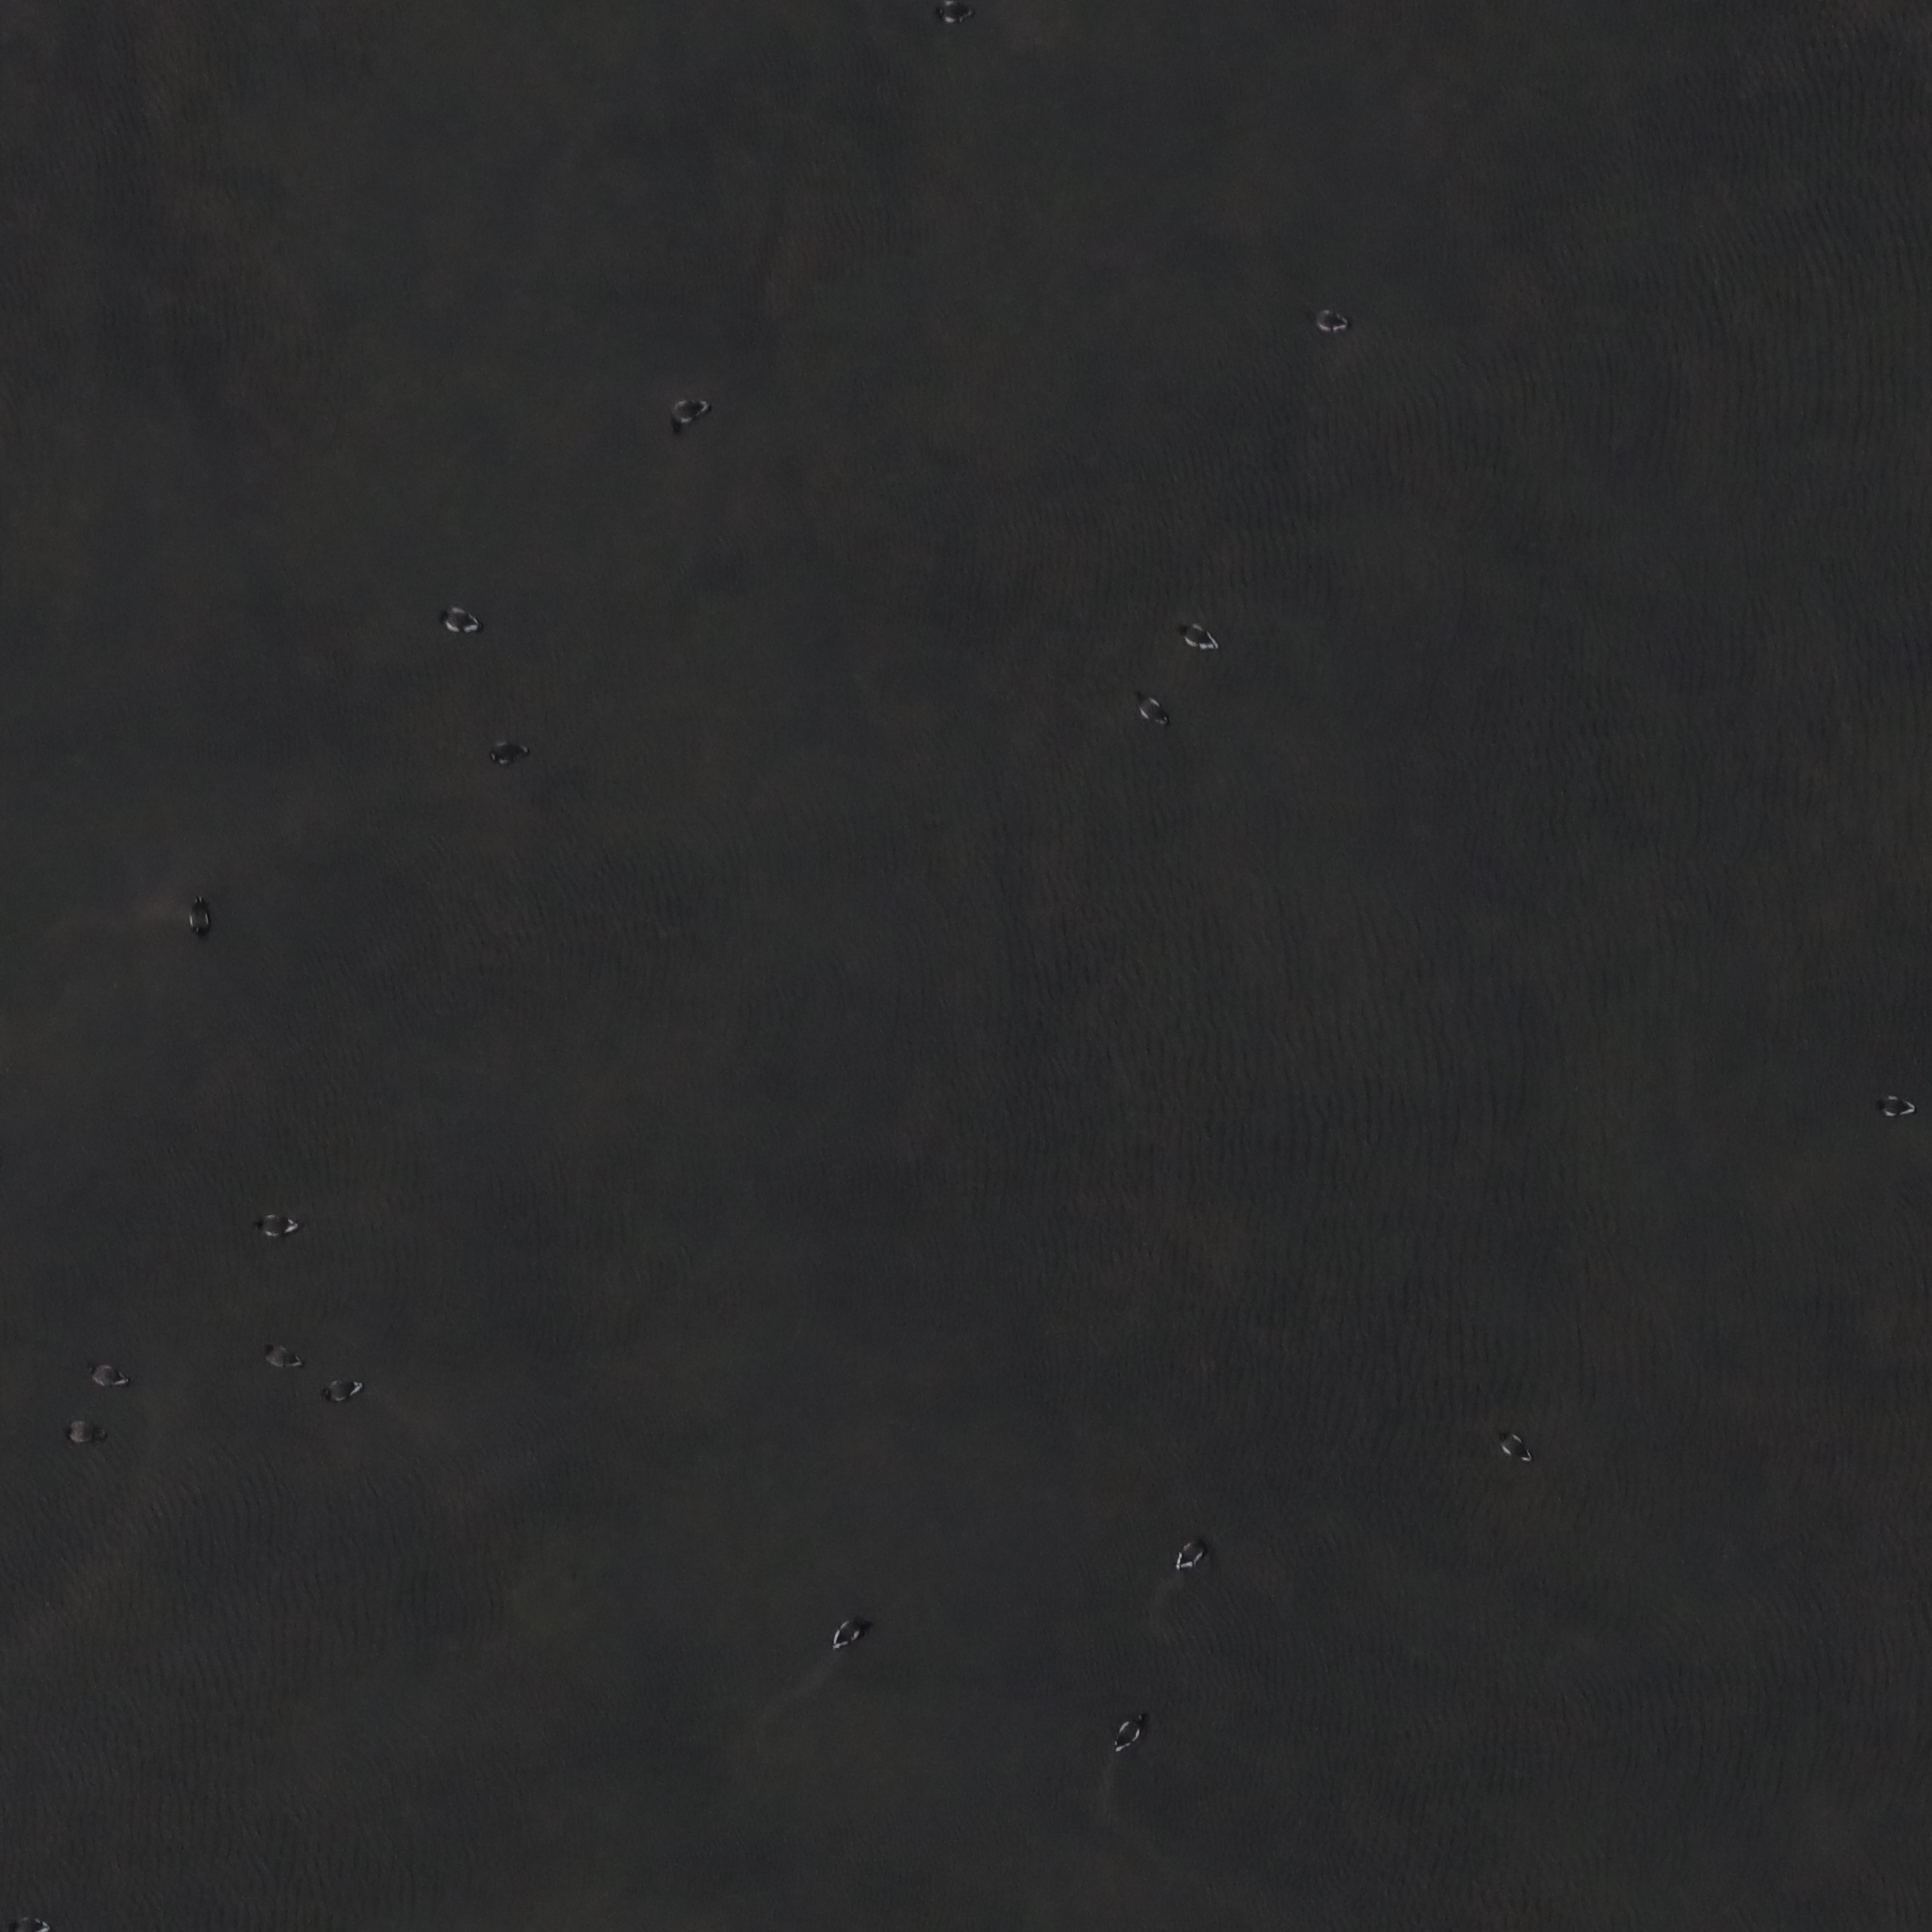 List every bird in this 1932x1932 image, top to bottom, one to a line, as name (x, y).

brant (951, 9)
brant (1327, 320)
brant (687, 410)
brant (460, 622)
brant (1197, 636)
brant (1154, 711)
brant (508, 752)
brant (200, 918)
brant (1897, 1105)
brant (276, 1226)
brant (282, 1356)
brant (105, 1375)
brant (342, 1393)
brant (83, 1433)
brant (1514, 1444)
brant (1192, 1555)
brant (842, 1631)
brant (1130, 1733)
brant (29, 1928)